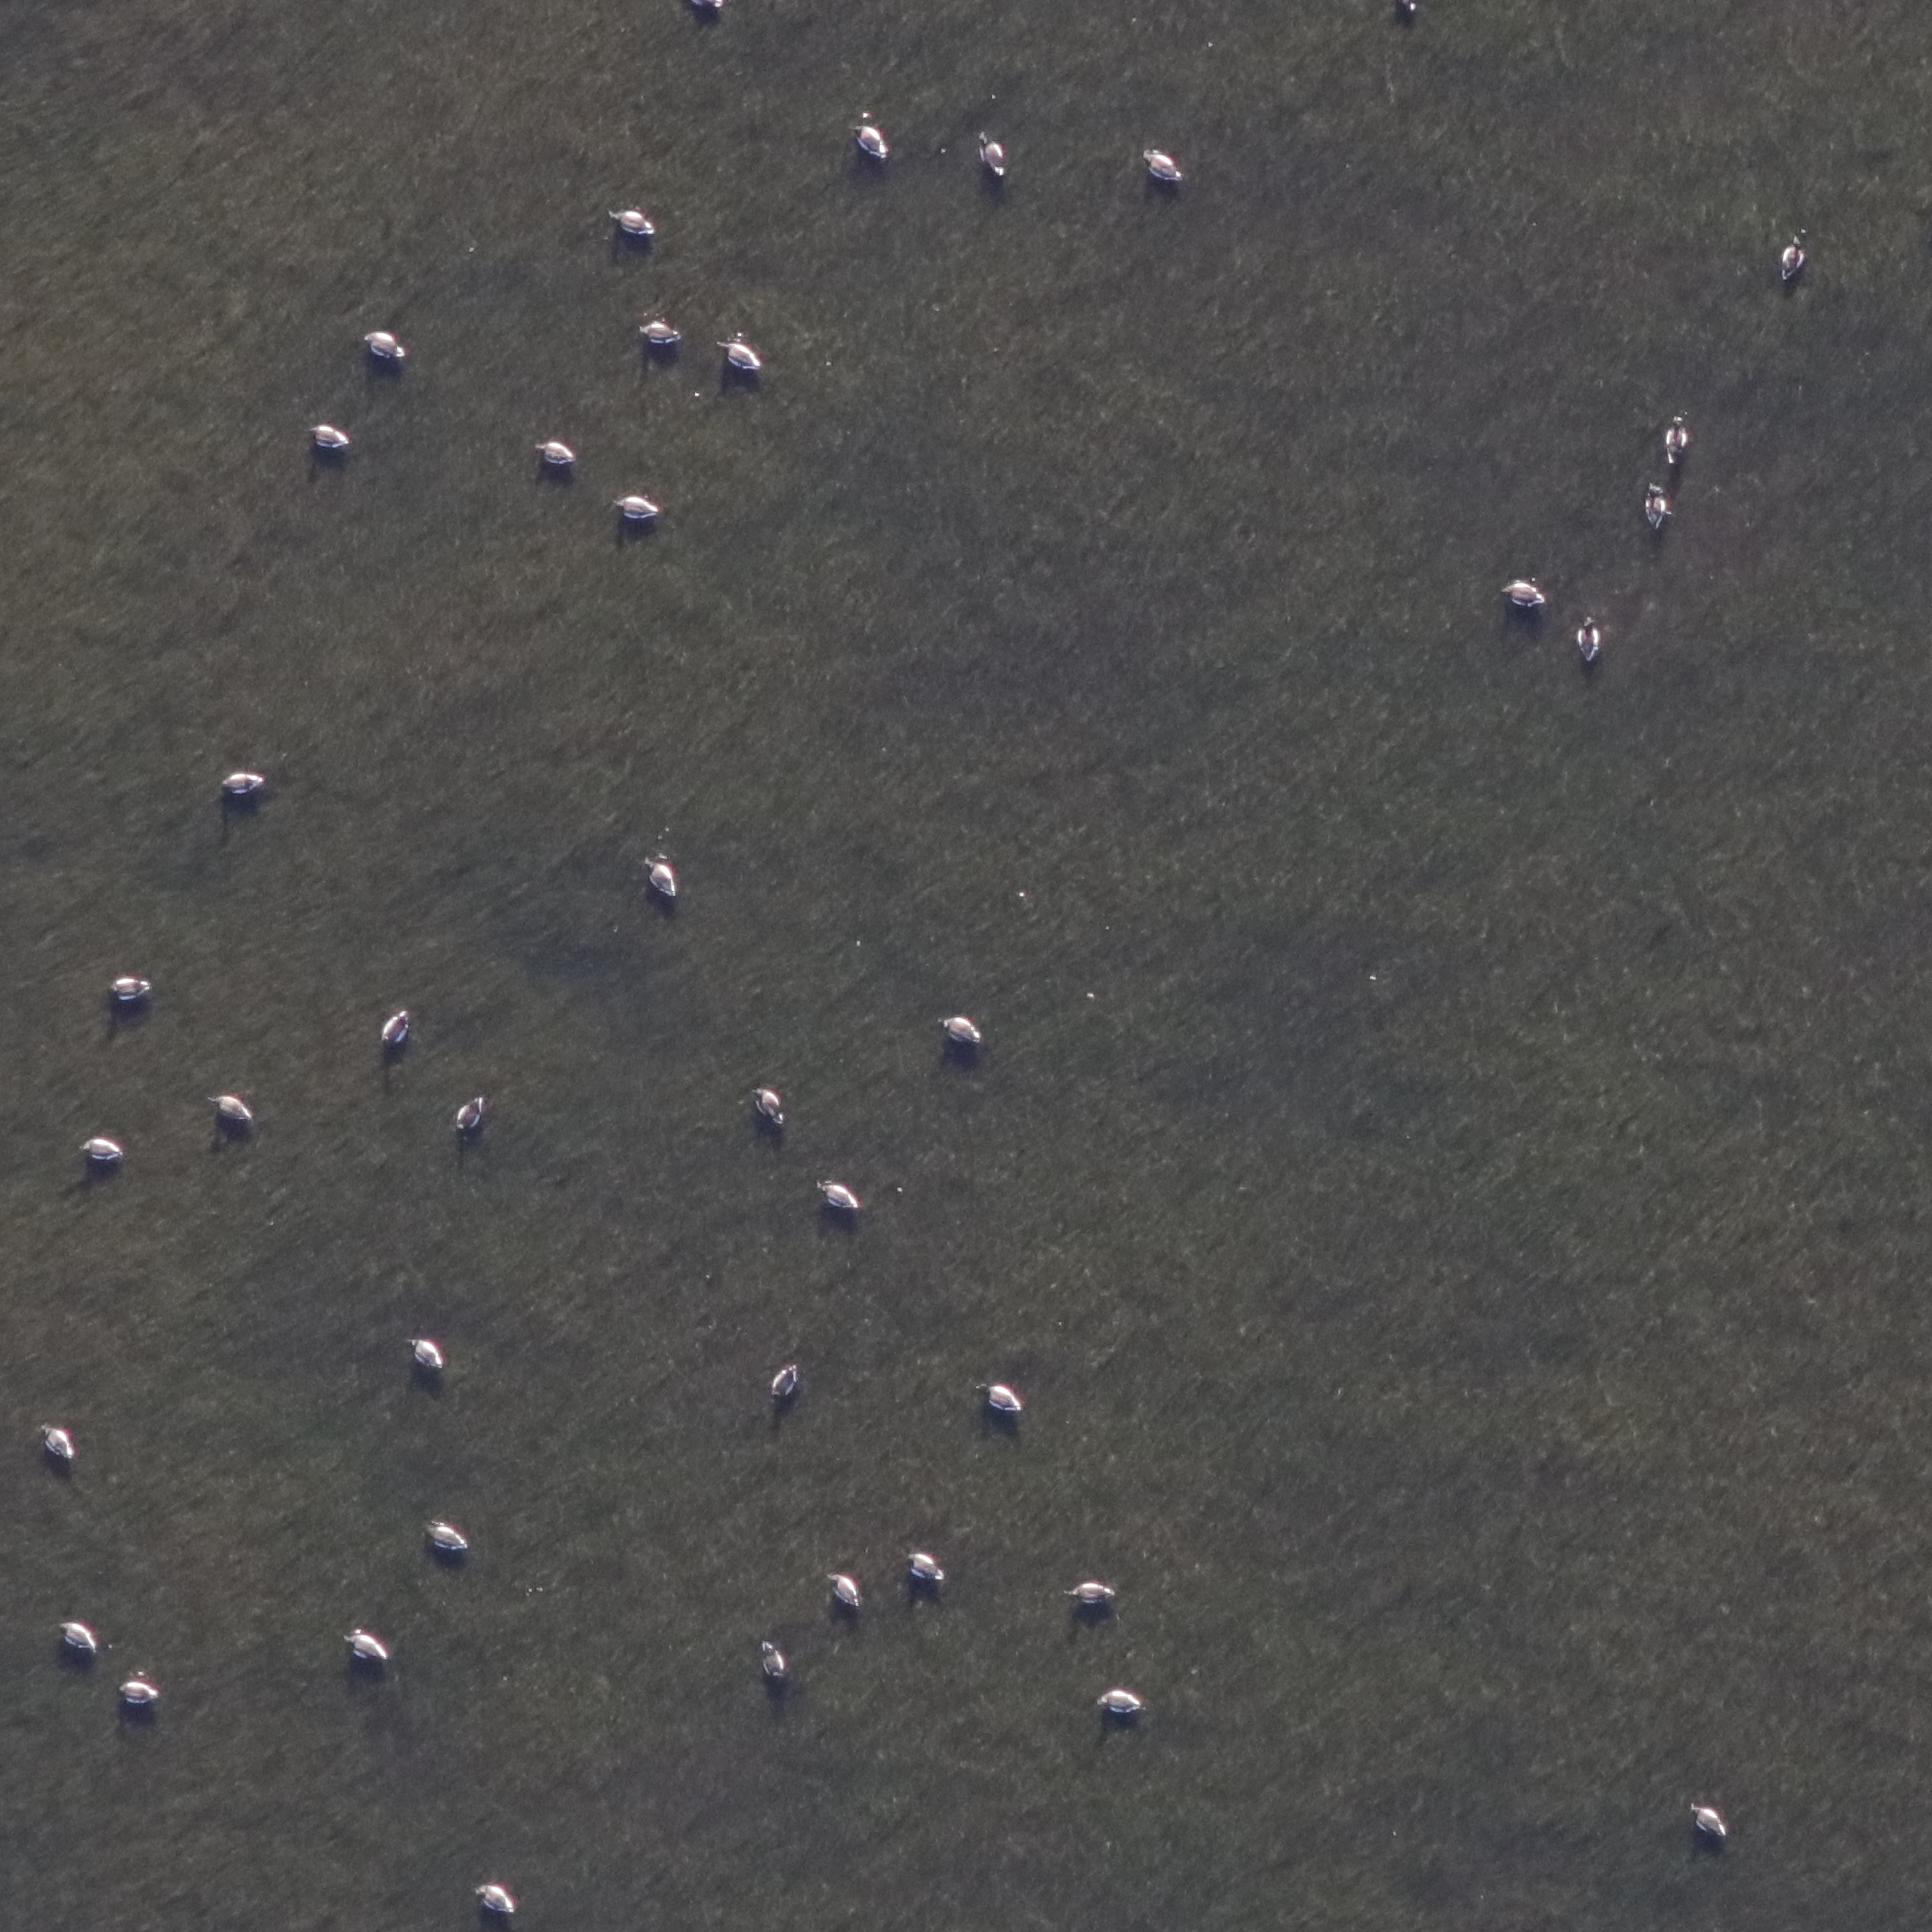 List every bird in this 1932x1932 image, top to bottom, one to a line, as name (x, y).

brant (871, 139)
brant (993, 156)
brant (1162, 168)
brant (632, 223)
brant (1794, 259)
brant (659, 333)
brant (385, 347)
brant (741, 354)
brant (330, 438)
brant (1676, 440)
brant (555, 454)
brant (1656, 505)
brant (636, 509)
brant (1523, 594)
brant (1589, 642)
brant (241, 784)
brant (663, 878)
brant (129, 989)
brant (396, 1030)
brant (962, 1030)
brant (768, 1104)
brant (232, 1107)
brant (471, 1115)
brant (101, 1151)
brant (838, 1195)
brant (428, 1352)
brant (784, 1382)
brant (1003, 1397)
brant (58, 1441)
brant (446, 1536)
brant (927, 1565)
brant (844, 1589)
brant (1089, 1592)
brant (75, 1636)
brant (369, 1647)
brant (772, 1660)
brant (139, 1691)
brant (1118, 1700)
brant (1706, 1819)
brant (496, 1899)